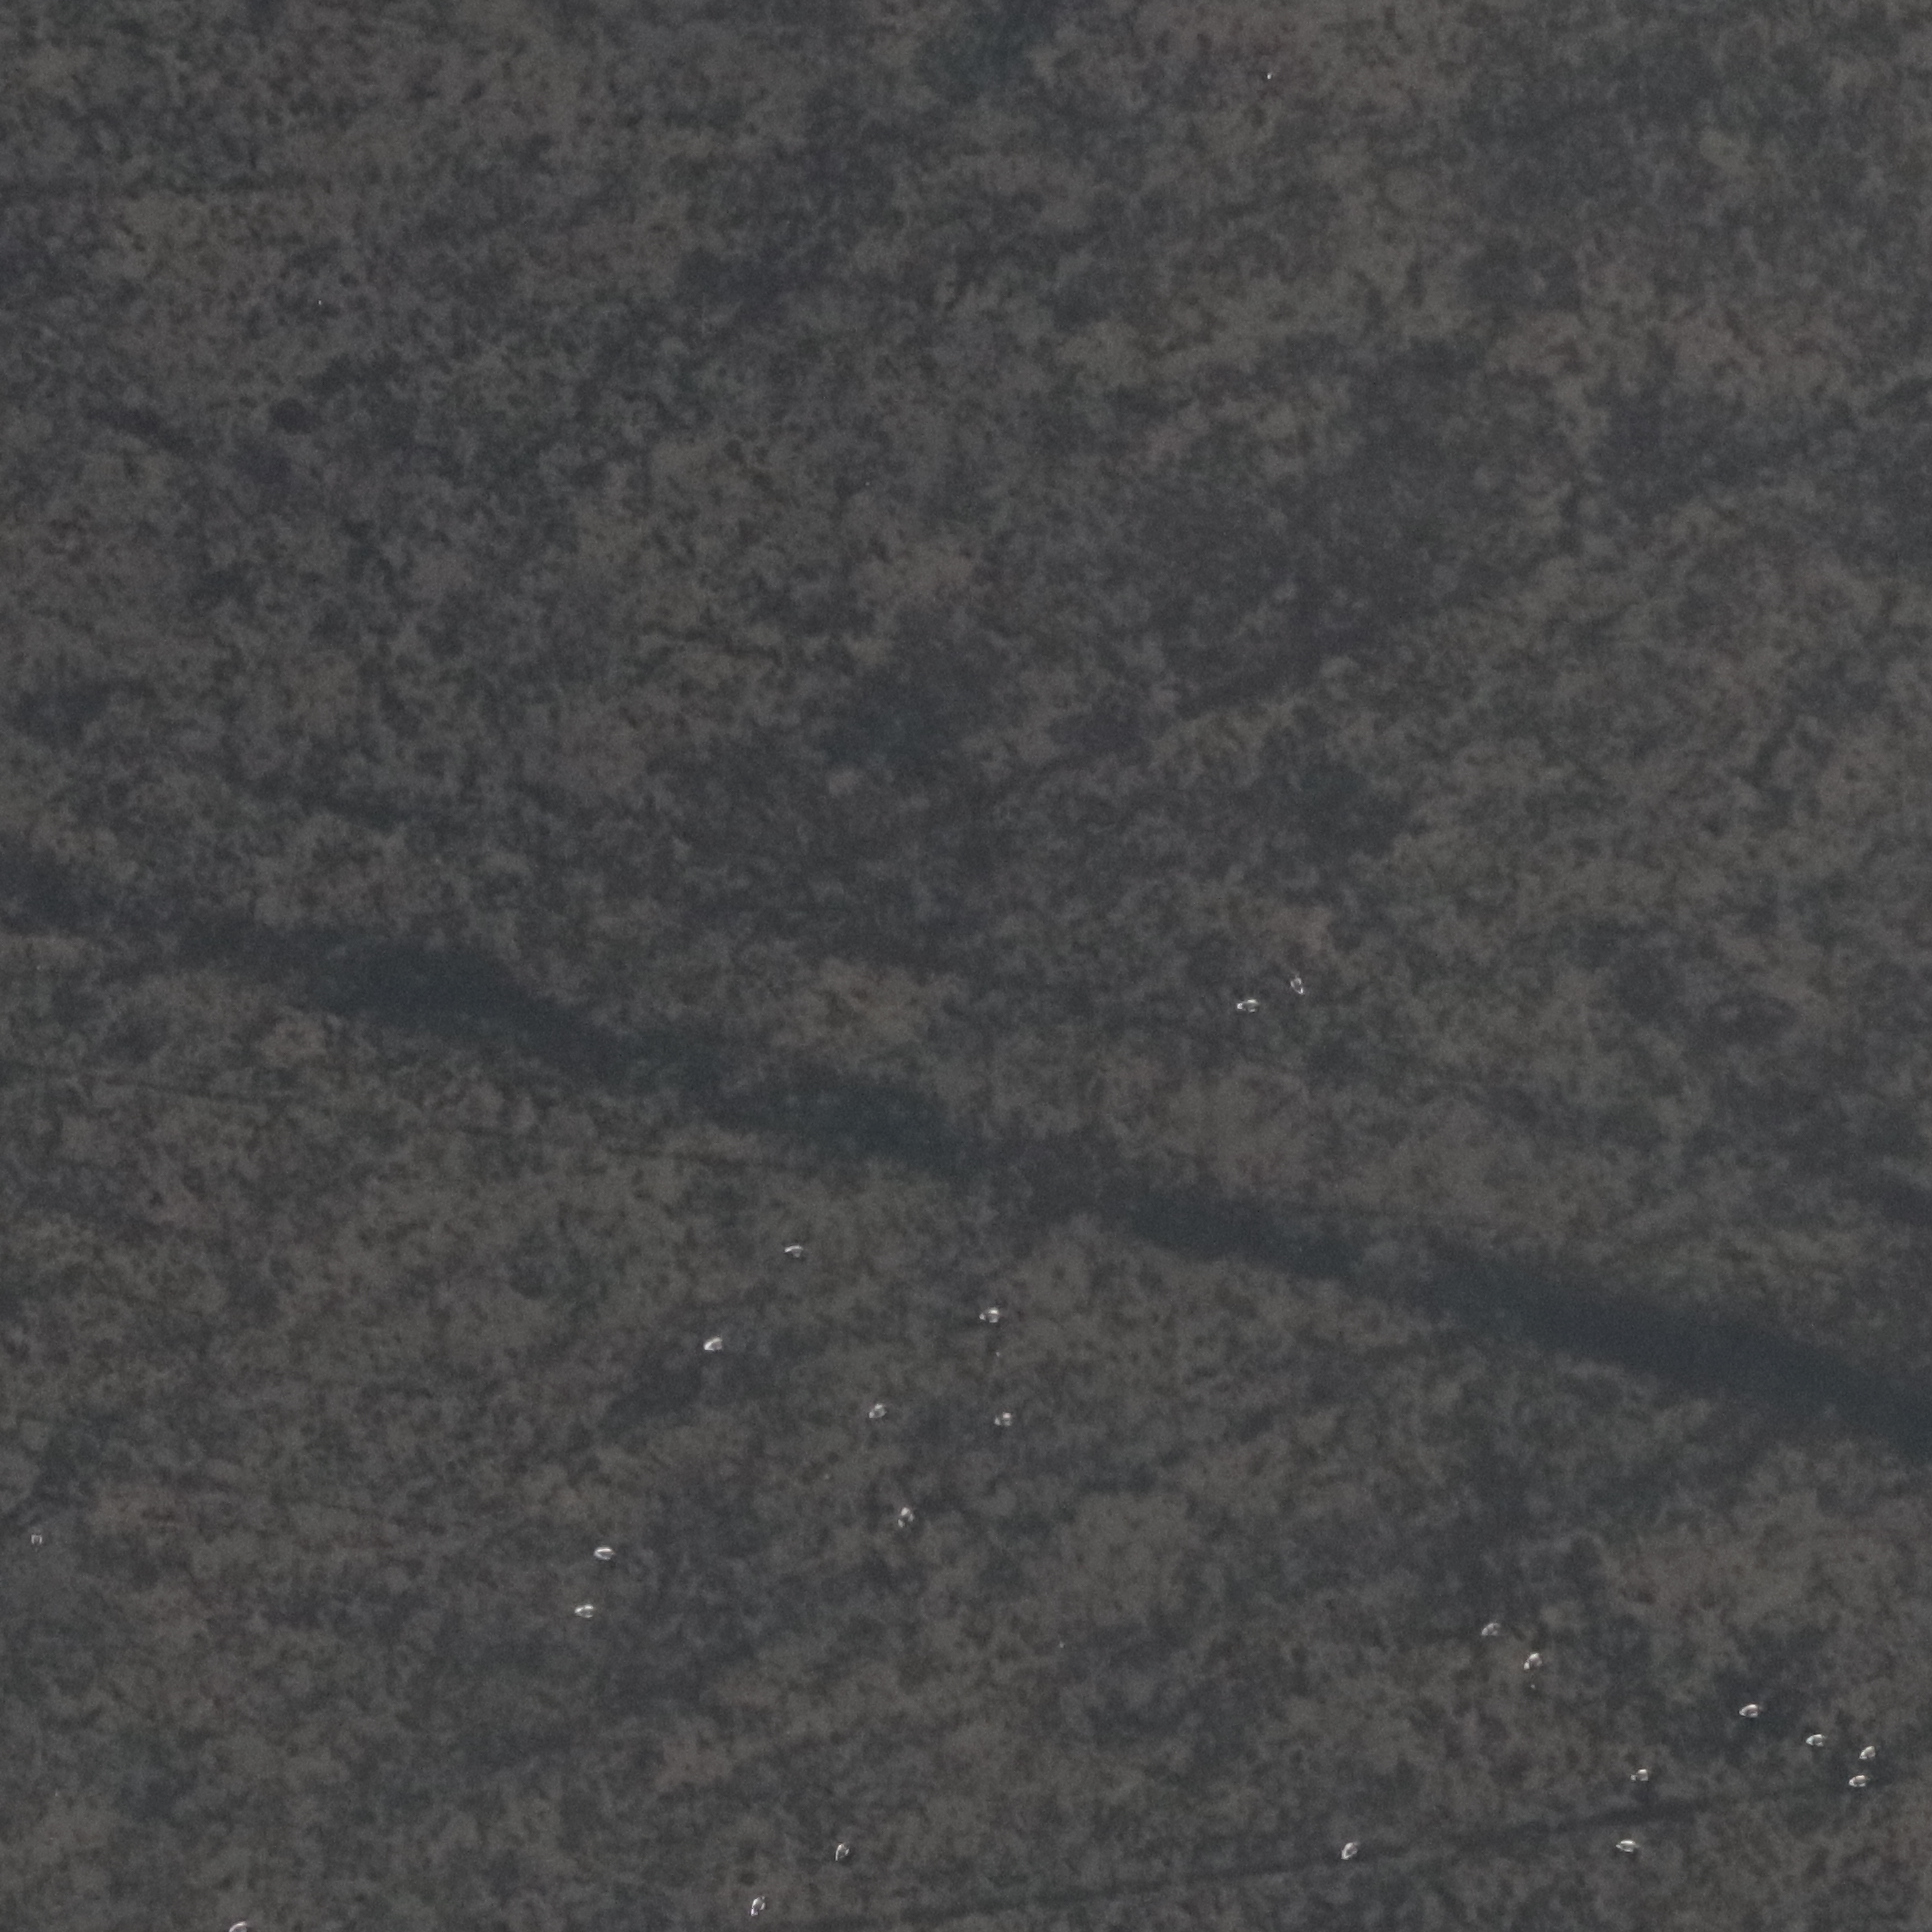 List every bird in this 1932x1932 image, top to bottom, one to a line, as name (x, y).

brant (1299, 969)
brant (1250, 1014)
brant (791, 1249)
brant (995, 1314)
brant (719, 1341)
brant (882, 1410)
brant (999, 1421)
brant (907, 1517)
brant (39, 1544)
brant (615, 1545)
brant (592, 1601)
brant (1497, 1621)
brant (1539, 1662)
brant (1750, 1714)
brant (1809, 1739)
brant (1877, 1746)
brant (1646, 1775)
brant (1858, 1777)
brant (1628, 1843)
brant (855, 1844)
brant (1352, 1850)
brant (761, 1899)
brant (235, 1927)